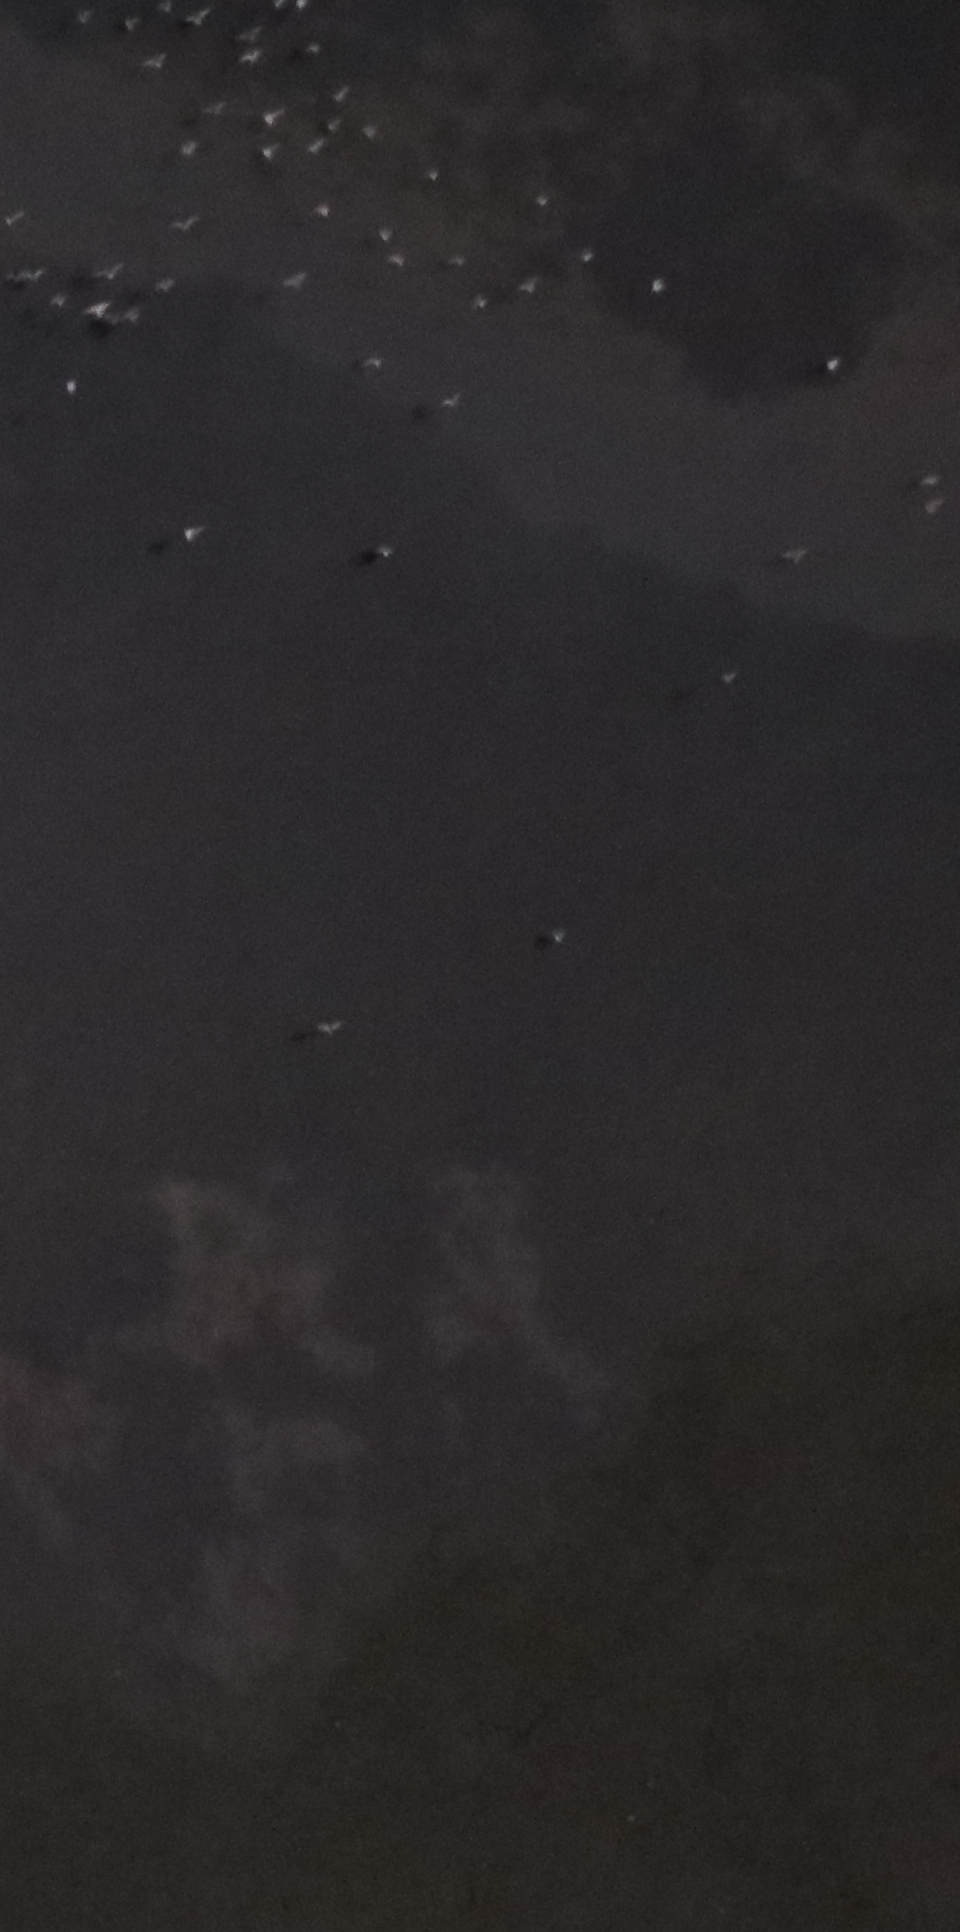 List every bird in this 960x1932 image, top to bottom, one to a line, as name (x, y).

other bird (89, 13)
other bird (164, 14)
other bird (205, 18)
other bird (128, 28)
other bird (252, 34)
other bird (316, 52)
other bird (159, 54)
other bird (267, 59)
other bird (354, 86)
other bird (226, 98)
other bird (275, 115)
other bird (340, 119)
other bird (377, 137)
other bird (195, 146)
other bird (272, 152)
other bird (315, 152)
other bird (445, 169)
other bird (329, 204)
other bird (24, 212)
other bird (382, 222)
other bird (182, 223)
other bird (400, 254)
other bird (453, 254)
other bird (585, 263)
other bird (44, 267)
other bird (160, 270)
other bird (3, 273)
other bird (113, 275)
other bird (301, 277)
other bird (527, 288)
other bird (61, 289)
other bird (661, 295)
other bird (476, 299)
other bird (98, 308)
other bird (133, 308)
other bird (830, 362)
other bird (382, 374)
other bird (71, 381)
other bird (461, 400)
other bird (926, 471)
other bird (924, 508)
other bird (183, 534)
other bird (389, 540)
other bird (791, 564)
other bird (728, 676)
other bird (552, 938)
other bird (332, 1028)